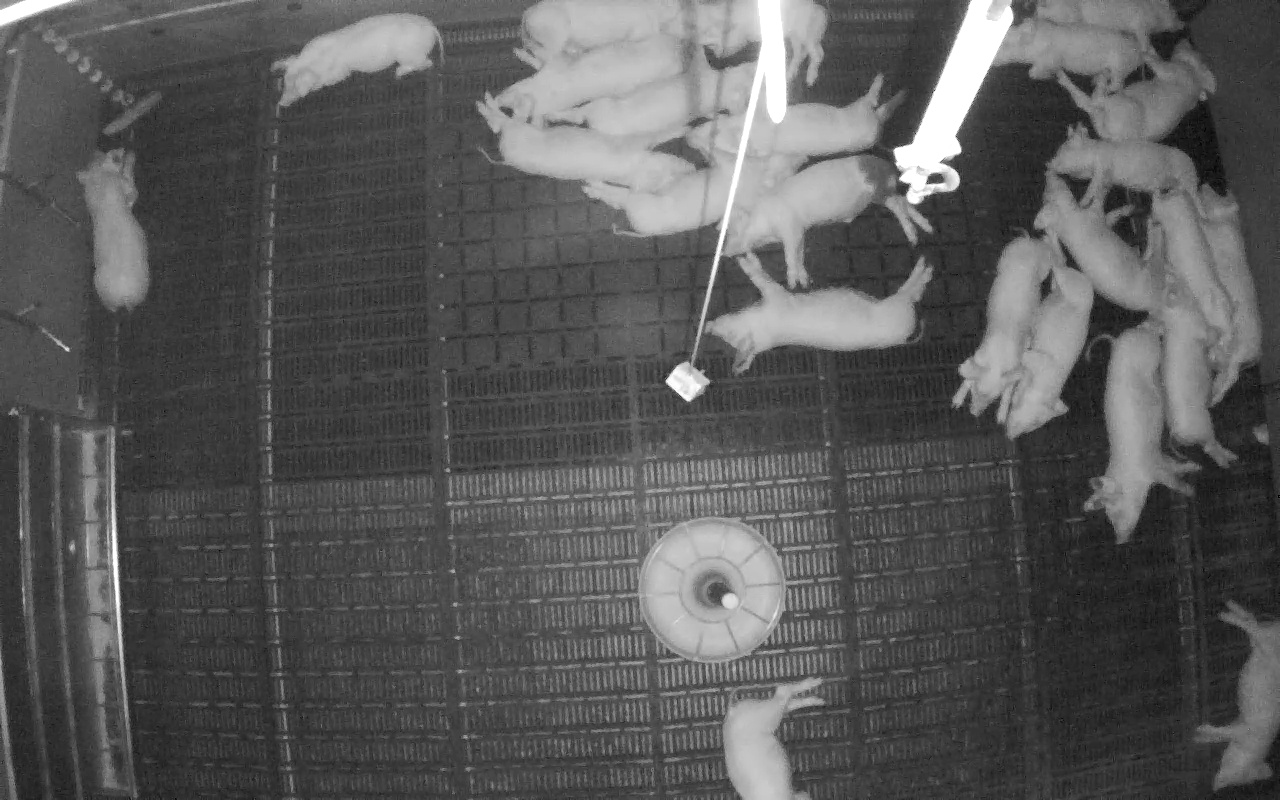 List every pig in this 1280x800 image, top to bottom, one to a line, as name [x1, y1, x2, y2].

pig [520, 0, 682, 59]
pig [658, 2, 828, 87]
pig [1035, 2, 1185, 52]
pig [270, 12, 442, 110]
pig [992, 16, 1146, 93]
pig [495, 31, 693, 130]
pig [1058, 36, 1216, 143]
pig [544, 43, 759, 135]
pig [685, 69, 908, 161]
pig [476, 93, 698, 196]
pig [1046, 121, 1208, 220]
pig [582, 145, 810, 237]
pig [78, 148, 150, 314]
pig [716, 155, 933, 289]
pig [1034, 167, 1166, 310]
pig [1197, 181, 1263, 406]
pig [1148, 190, 1243, 358]
pig [1000, 225, 1094, 440]
pig [953, 227, 1051, 424]
pig [704, 252, 932, 376]
pig [1150, 262, 1239, 468]
pig [1082, 324, 1206, 545]
pig [1197, 597, 1279, 790]
pig [724, 675, 825, 799]